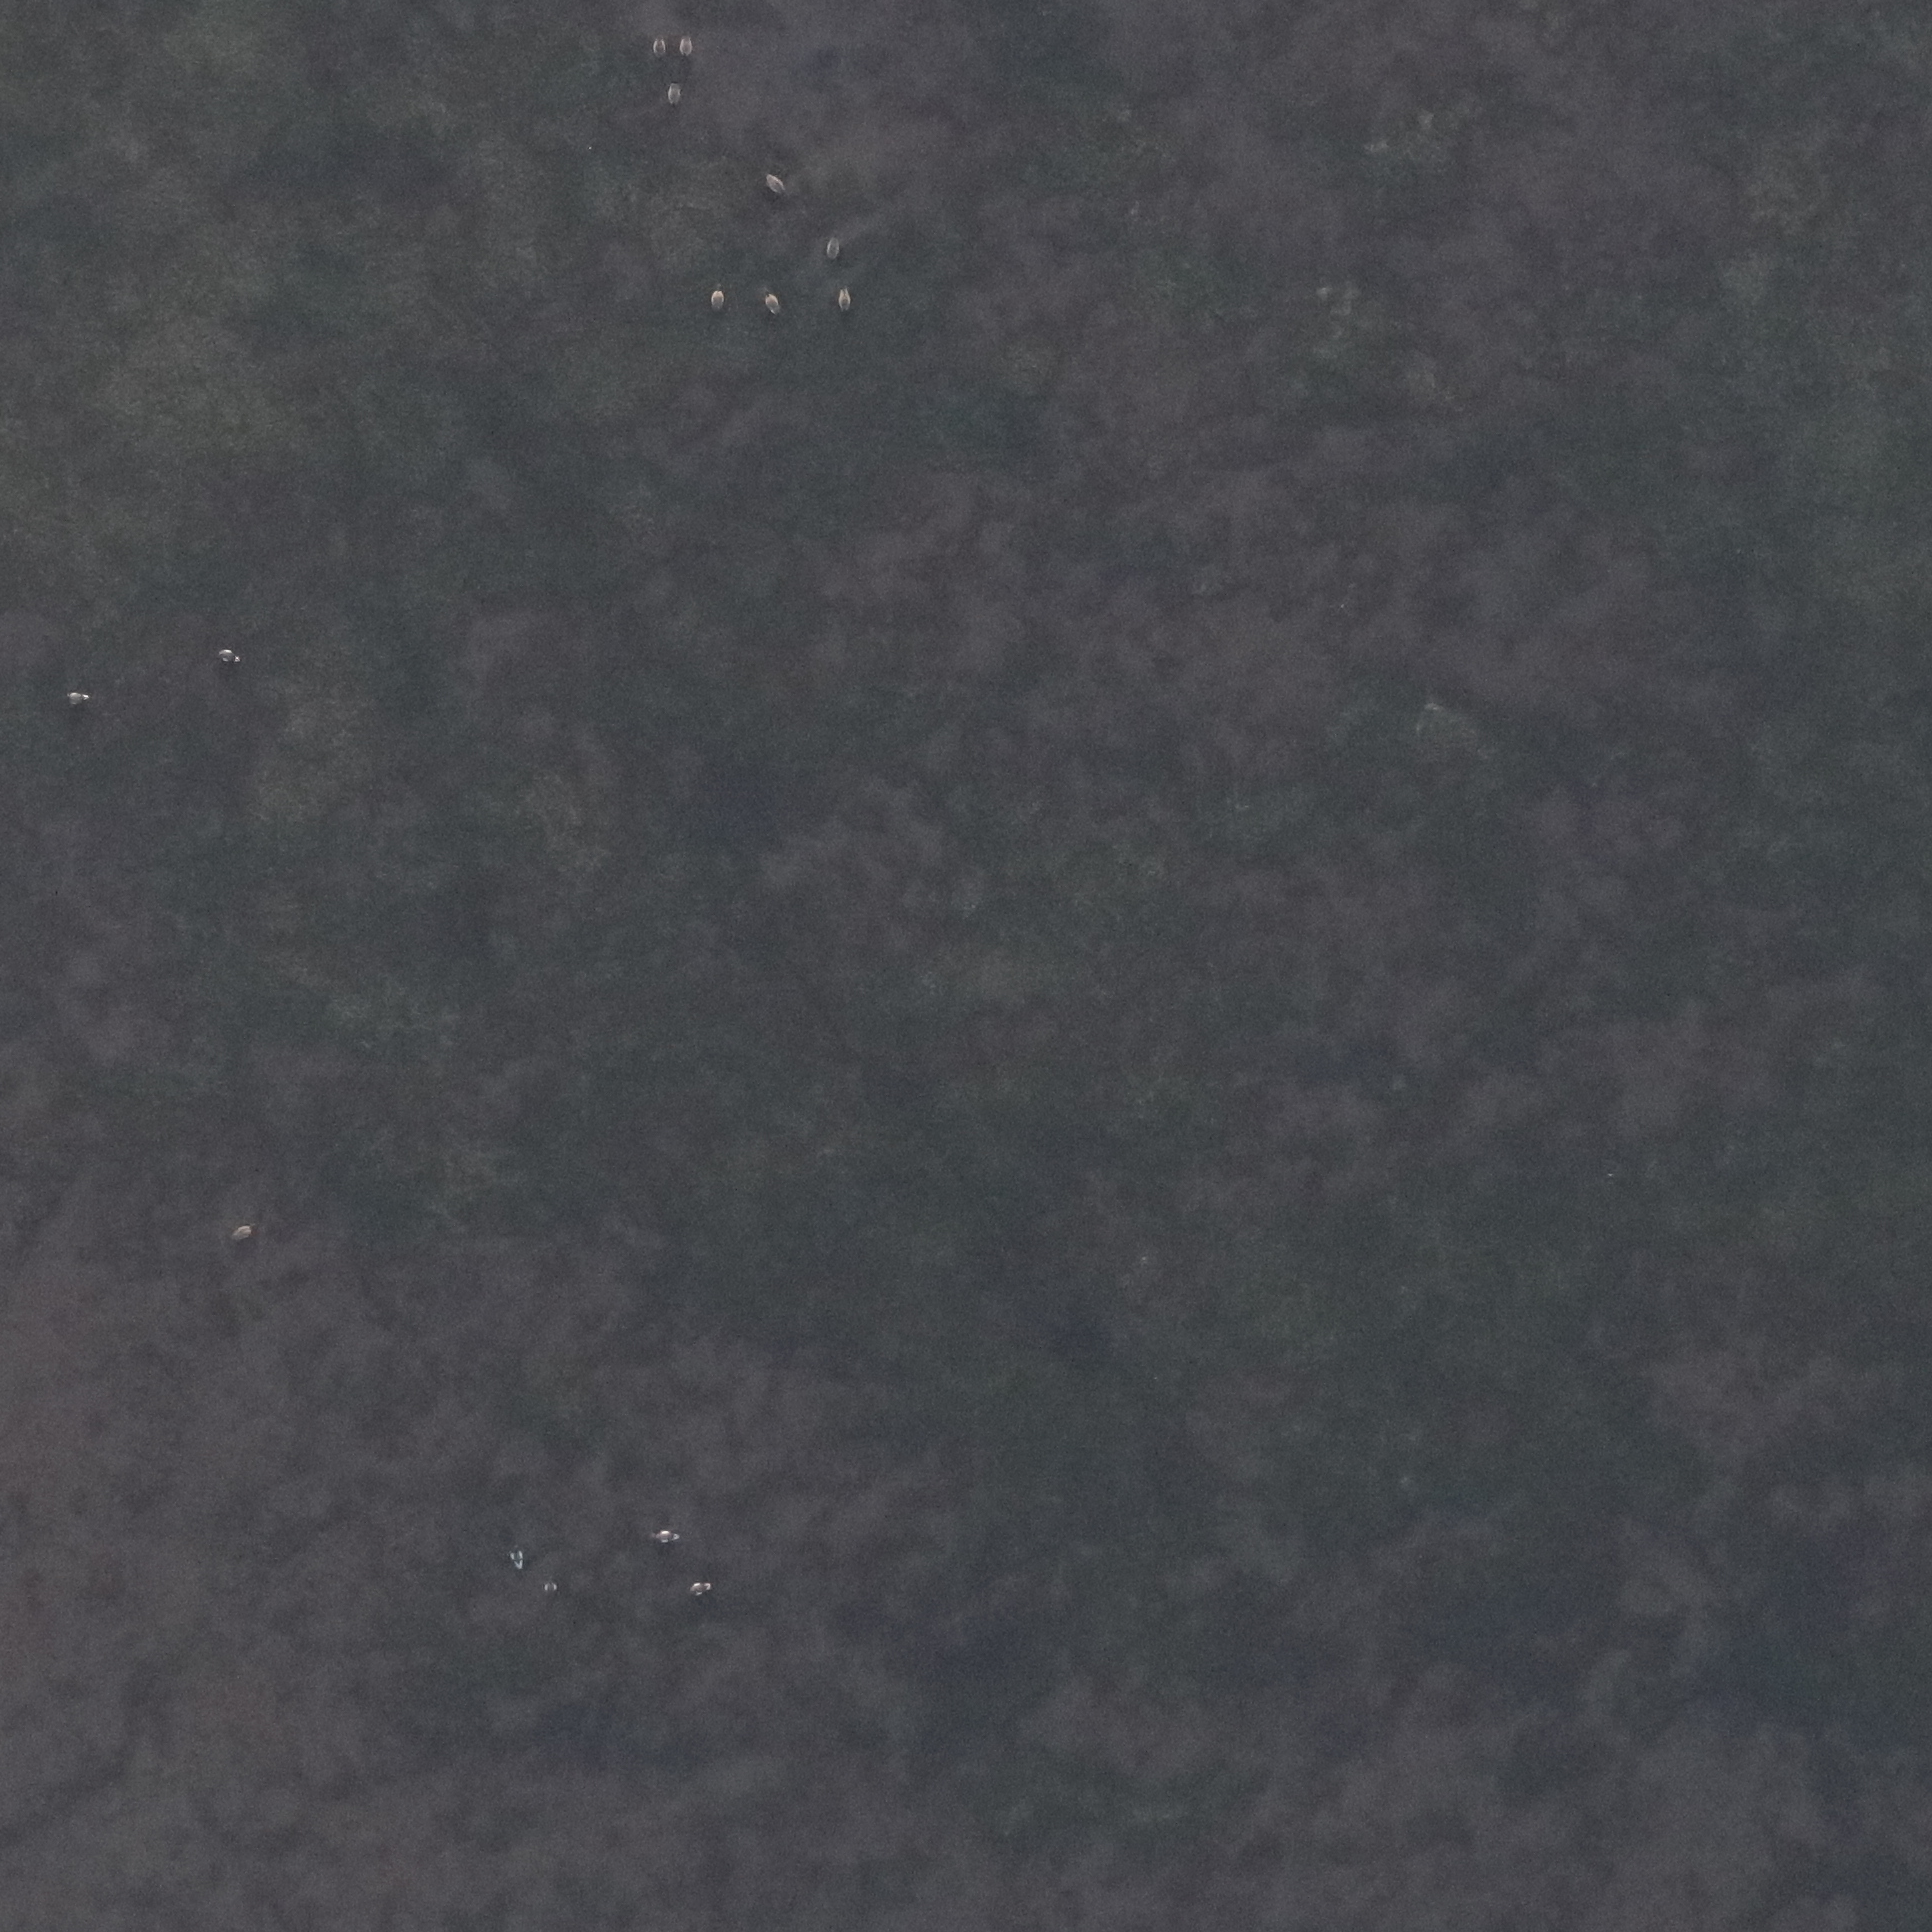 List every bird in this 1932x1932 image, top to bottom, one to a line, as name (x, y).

Canada goose (659, 47)
Canada goose (686, 47)
Canada goose (674, 95)
Canada goose (773, 186)
Canada goose (833, 250)
Canada goose (717, 299)
Canada goose (845, 299)
Canada goose (772, 304)
brant (228, 656)
brant (77, 698)
Canada goose (240, 1231)
brant (666, 1537)
brant (517, 1557)
brant (551, 1587)
brant (700, 1589)